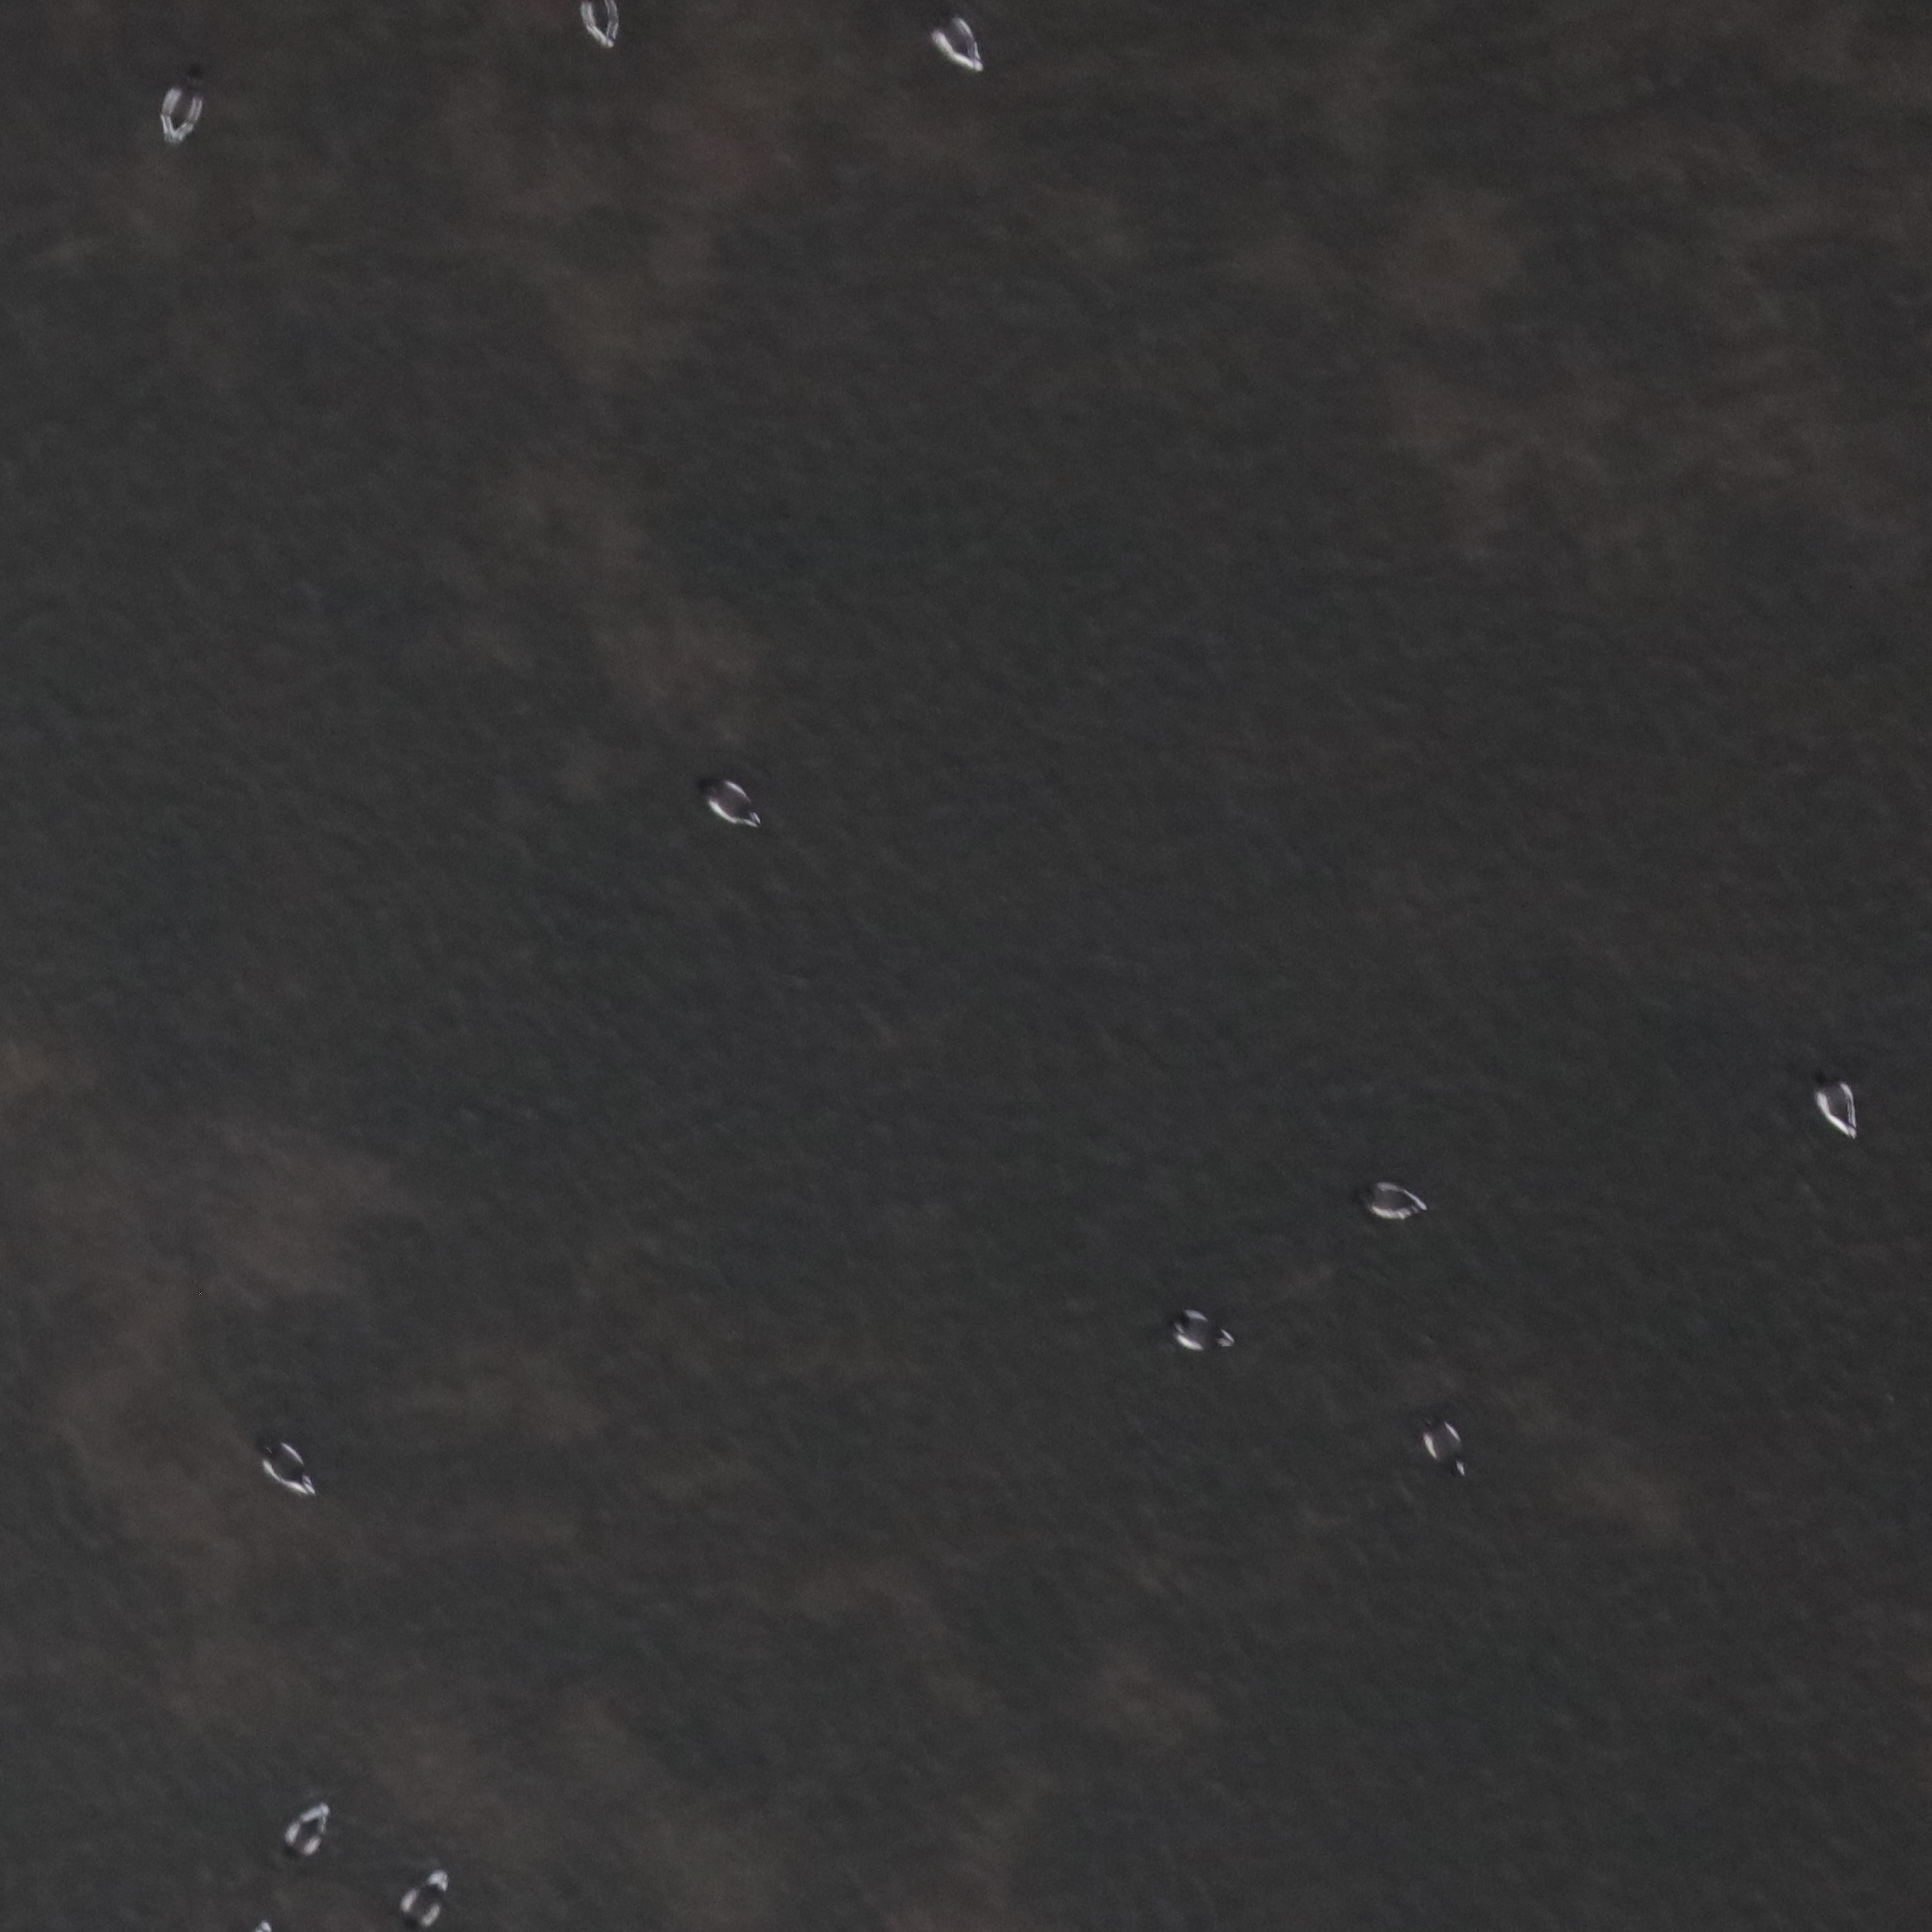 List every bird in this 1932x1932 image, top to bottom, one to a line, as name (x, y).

brant (602, 21)
brant (957, 37)
brant (182, 110)
brant (732, 802)
brant (1836, 1102)
brant (1391, 1202)
brant (1199, 1331)
brant (1446, 1445)
brant (287, 1465)
brant (305, 1834)
brant (423, 1903)